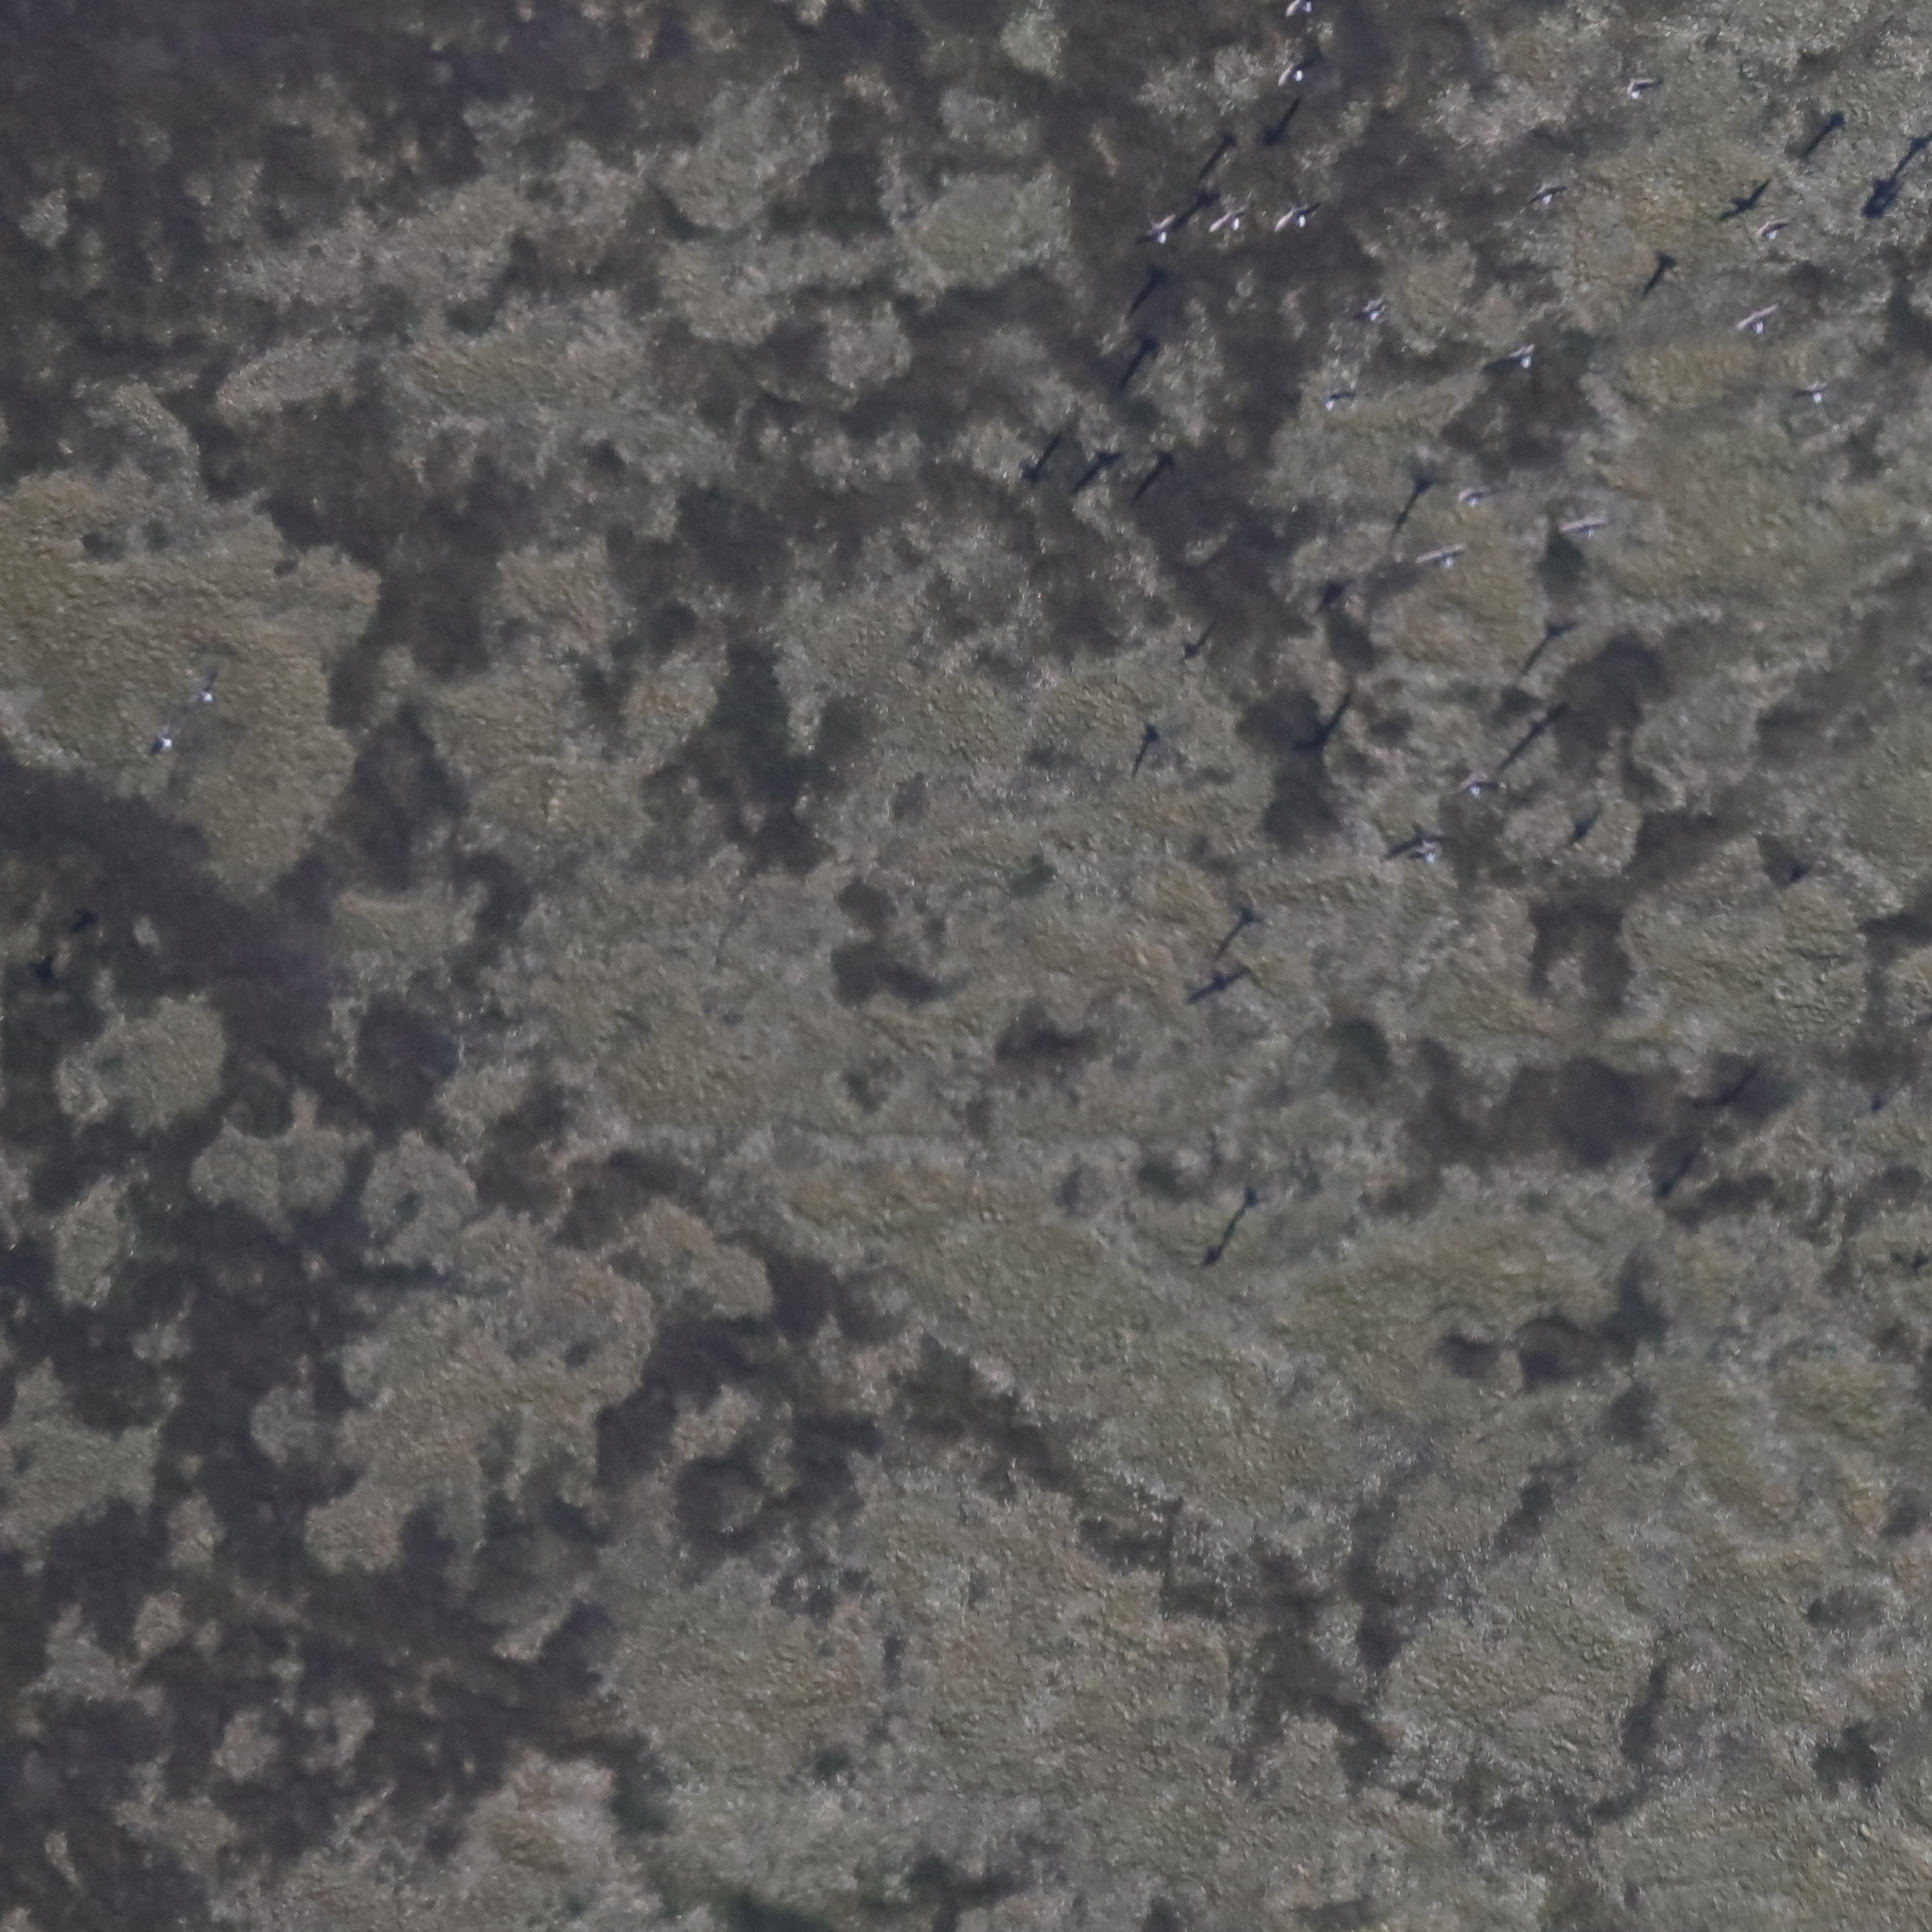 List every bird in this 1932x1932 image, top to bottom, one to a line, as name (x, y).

brant (1302, 6)
brant (1293, 69)
brant (1639, 86)
brant (1544, 196)
brant (1299, 215)
brant (1231, 219)
brant (1770, 228)
brant (1162, 232)
brant (1378, 308)
brant (1753, 321)
brant (1527, 352)
brant (1808, 386)
brant (1334, 397)
brant (1475, 496)
brant (1588, 524)
brant (1447, 553)
brant (203, 690)
brant (163, 740)
brant (1473, 788)
brant (1427, 852)